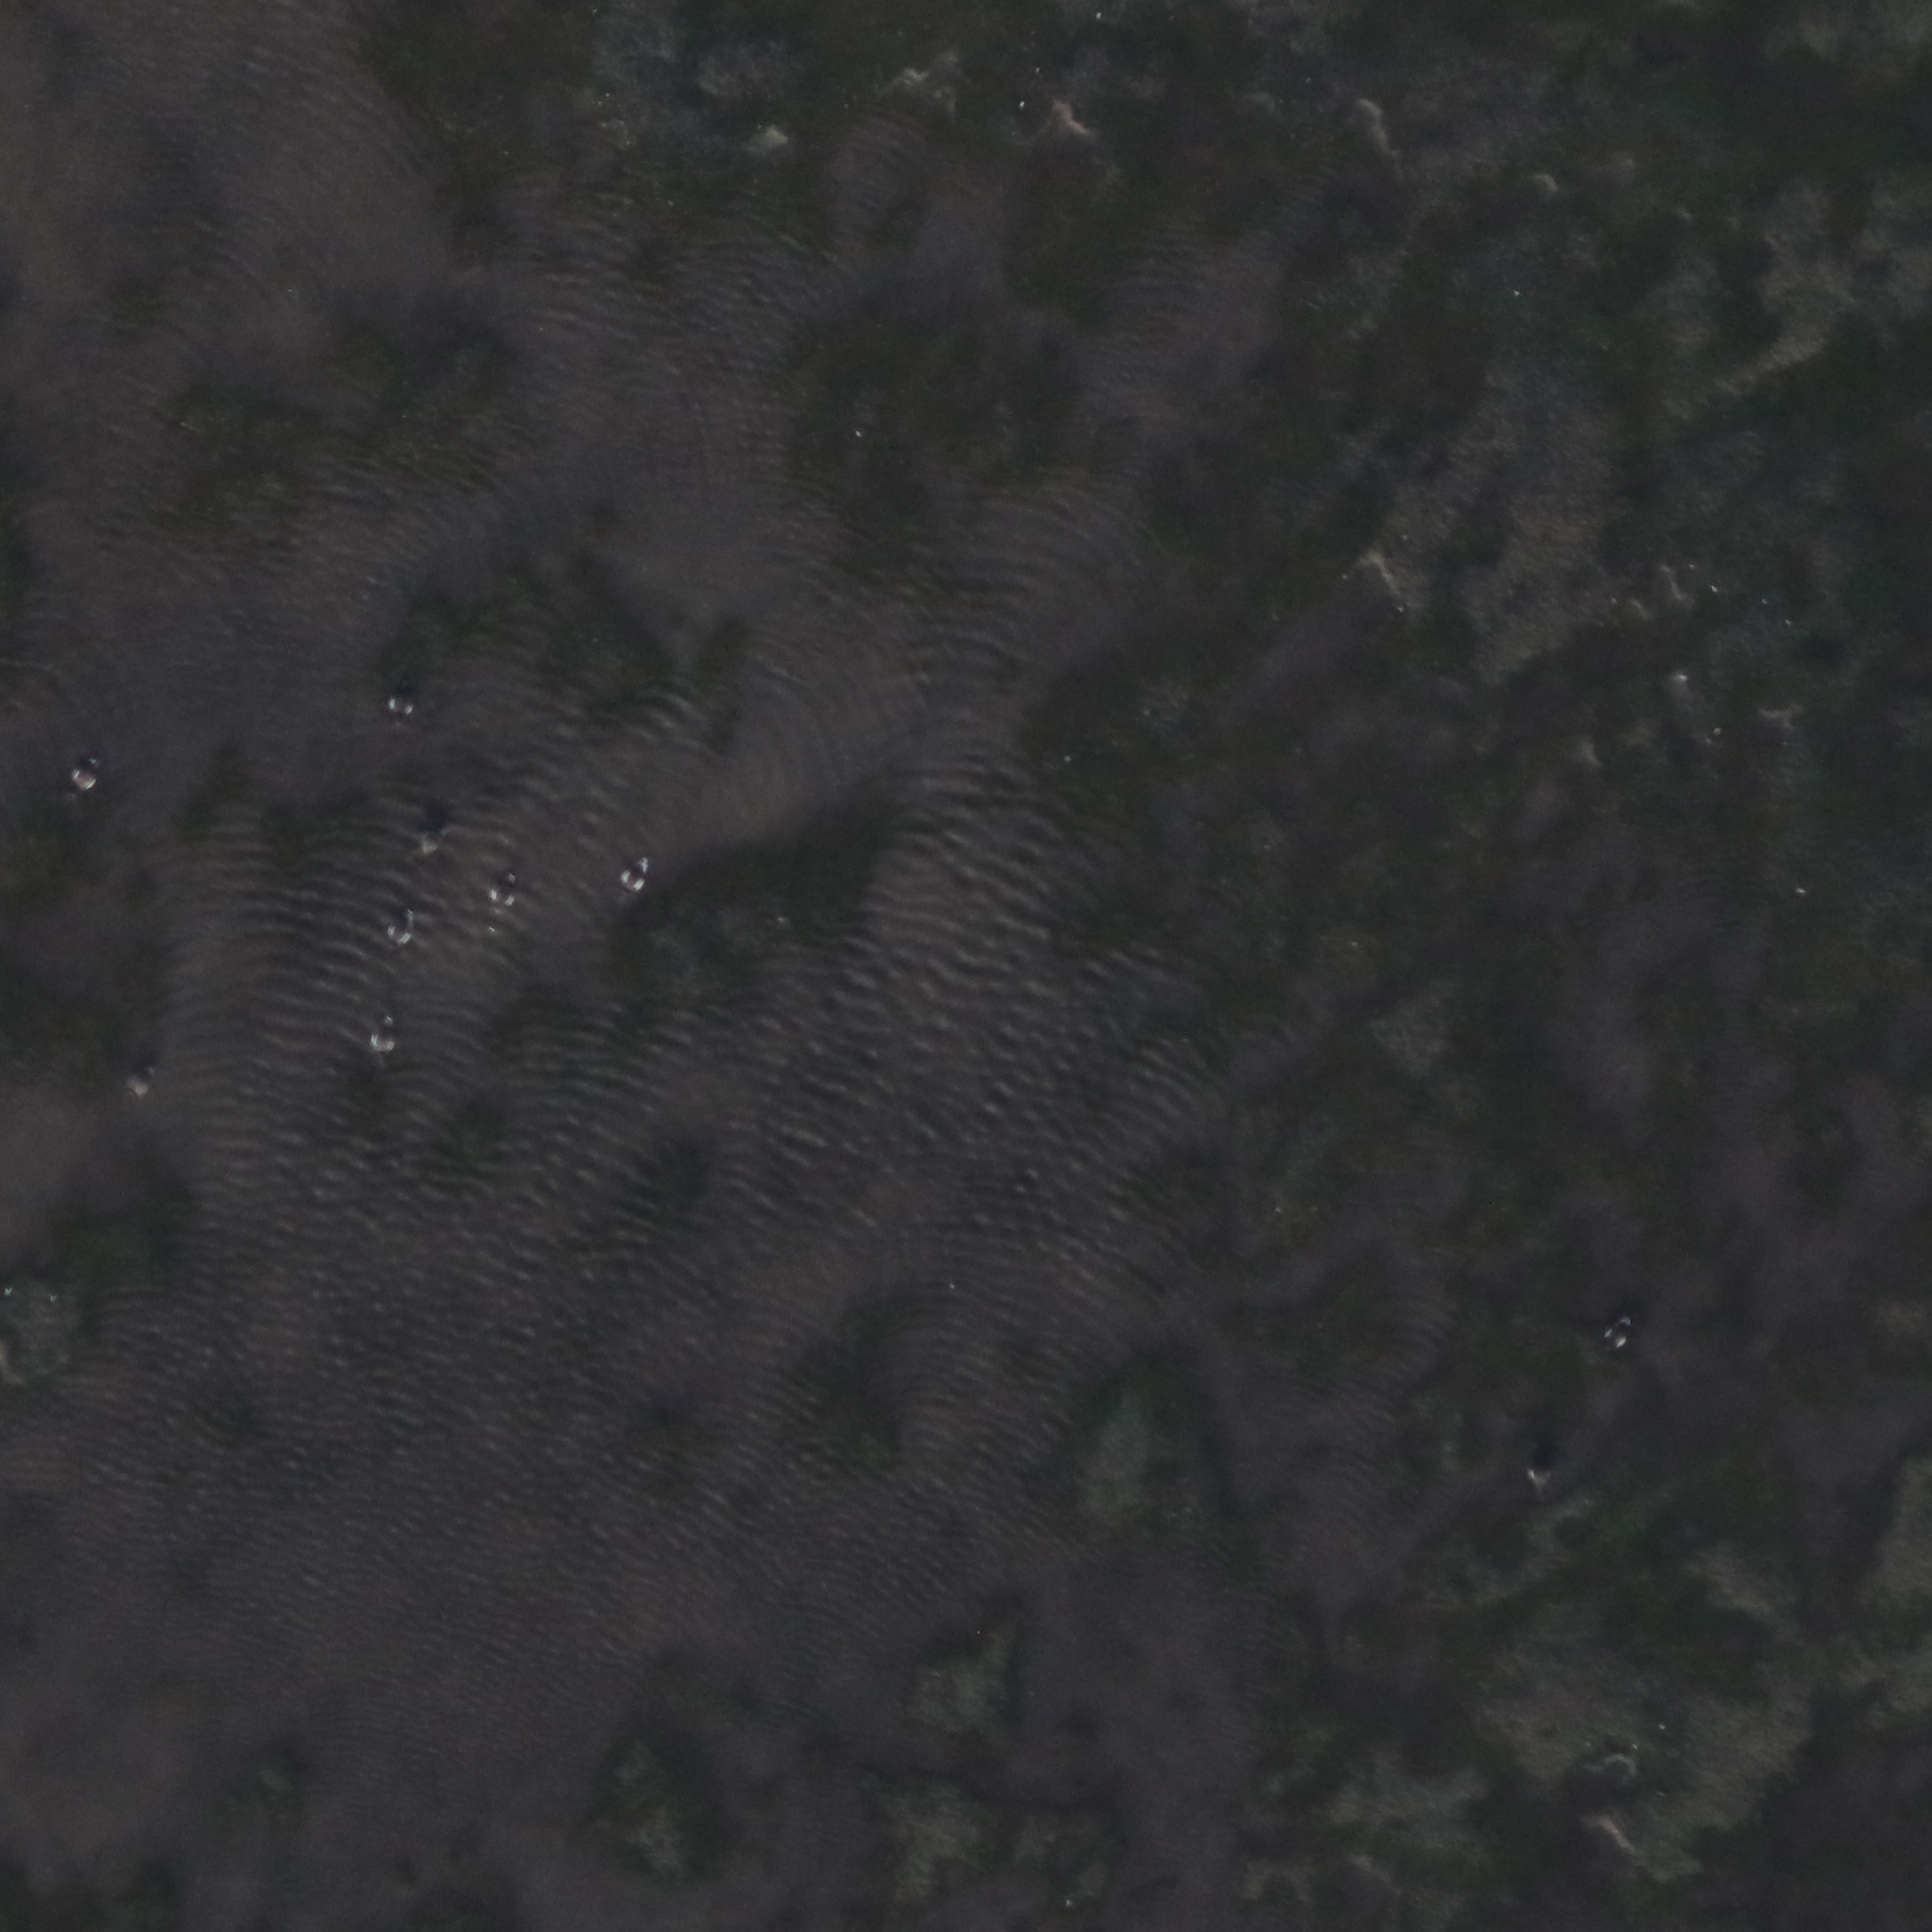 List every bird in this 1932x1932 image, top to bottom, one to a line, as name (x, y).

brant (399, 705)
brant (85, 776)
brant (440, 834)
brant (635, 878)
brant (500, 888)
brant (405, 923)
brant (384, 1033)
brant (143, 1085)
brant (1616, 1335)
brant (1537, 1480)